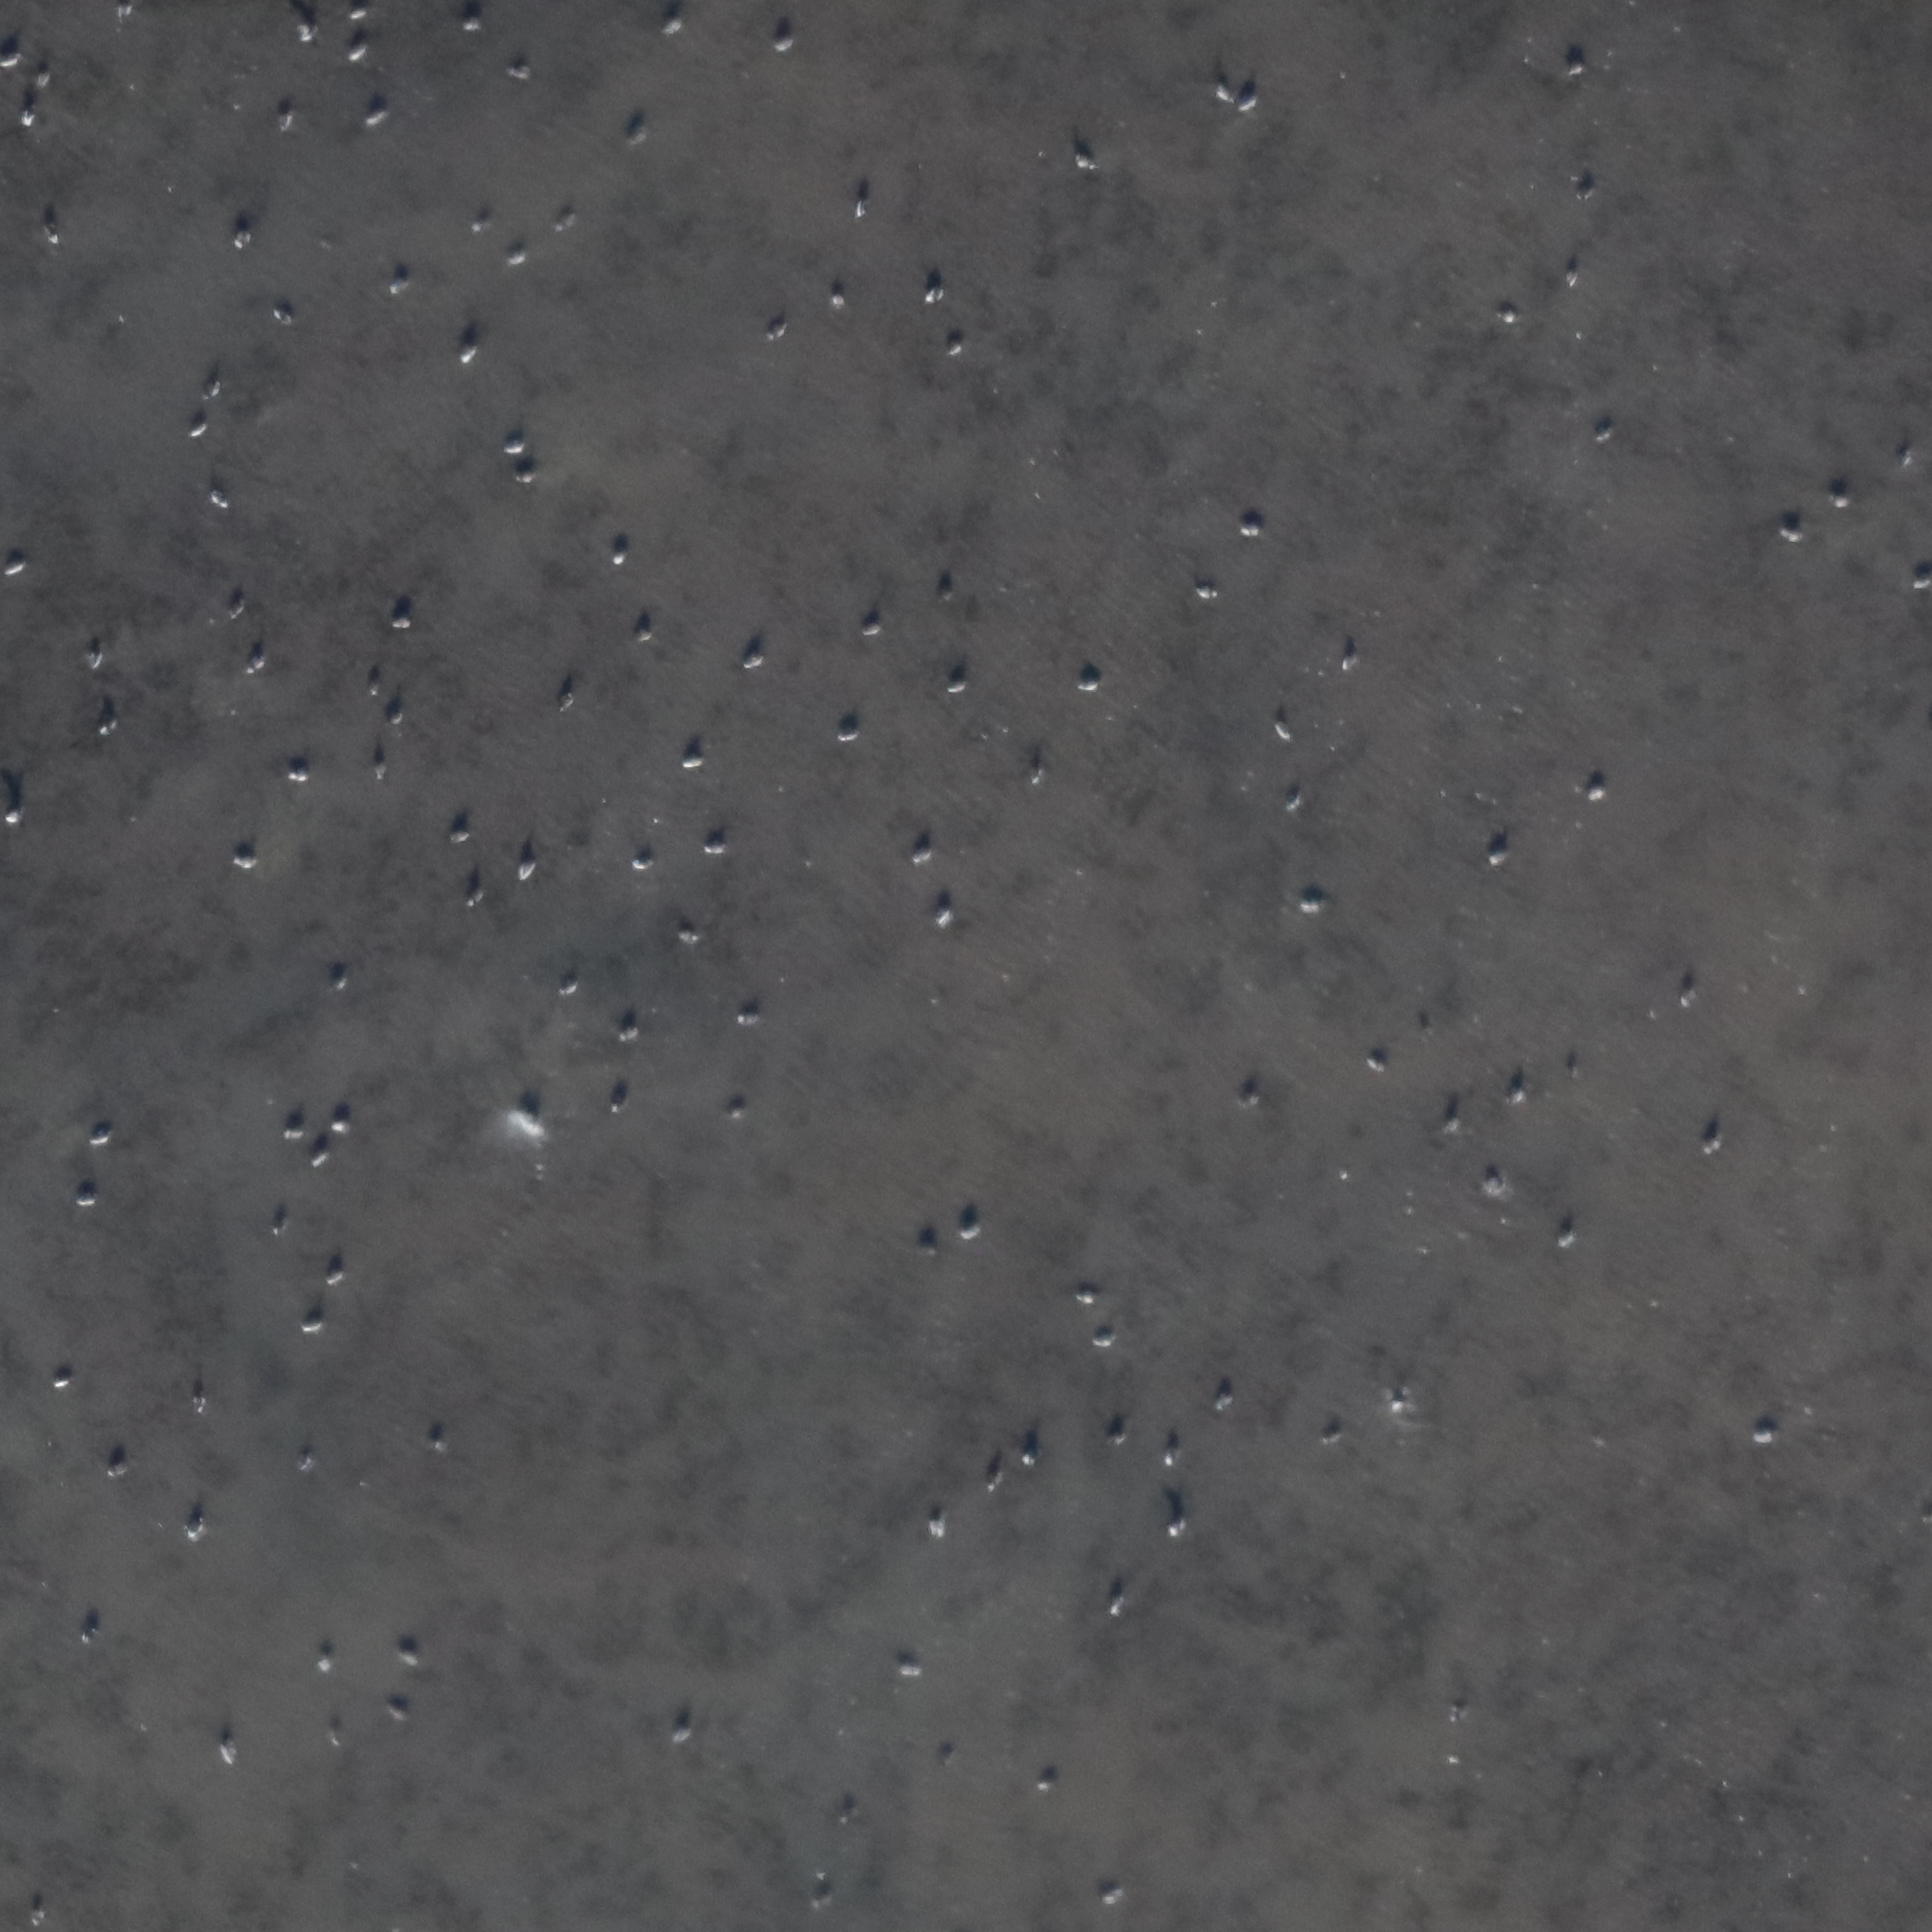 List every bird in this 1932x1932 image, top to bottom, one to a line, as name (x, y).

brant (361, 11)
brant (125, 12)
brant (679, 20)
brant (477, 26)
brant (309, 29)
brant (782, 41)
brant (363, 54)
brant (10, 66)
brant (1577, 68)
brant (523, 73)
brant (48, 78)
brant (1225, 94)
brant (1248, 106)
brant (387, 116)
brant (283, 117)
brant (24, 121)
brant (643, 136)
brant (1083, 165)
brant (1583, 197)
brant (859, 209)
brant (482, 222)
brant (573, 222)
brant (243, 237)
brant (53, 246)
brant (525, 259)
brant (1567, 279)
brant (938, 286)
brant (404, 287)
brant (841, 295)
brant (287, 319)
brant (1506, 319)
brant (777, 337)
brant (954, 337)
brant (472, 350)
brant (204, 391)
brant (200, 433)
brant (1607, 434)
brant (516, 447)
brant (1912, 461)
brant (532, 476)
brant (1843, 492)
brant (222, 497)
brant (1252, 534)
brant (1794, 534)
brant (622, 548)
brant (1931, 571)
brant (11, 573)
brant (1208, 591)
brant (940, 595)
brant (242, 598)
brant (403, 626)
brant (863, 627)
brant (646, 638)
brant (91, 652)
brant (1351, 659)
brant (757, 661)
brant (261, 662)
brant (378, 680)
brant (1085, 680)
brant (964, 689)
brant (577, 694)
brant (397, 709)
brant (110, 726)
brant (852, 731)
brant (1284, 735)
brant (691, 757)
brant (384, 771)
brant (309, 775)
brant (1039, 779)
brant (1593, 783)
brant (1294, 806)
brant (11, 821)
brant (458, 837)
brant (722, 844)
brant (1498, 857)
brant (922, 859)
brant (640, 866)
brant (531, 868)
brant (240, 869)
brant (478, 895)
brant (1306, 917)
brant (954, 922)
brant (696, 934)
brant (337, 979)
brant (570, 988)
brant (1688, 995)
brant (753, 1015)
brant (633, 1034)
brant (1572, 1060)
brant (1374, 1061)
brant (1512, 1085)
brant (1258, 1097)
brant (625, 1102)
brant (735, 1111)
brant (1459, 1119)
brant (538, 1122)
brant (343, 1129)
brant (102, 1130)
brant (297, 1133)
brant (1710, 1142)
brant (320, 1163)
brant (1489, 1181)
brant (89, 1196)
brant (280, 1219)
brant (1564, 1231)
brant (975, 1240)
brant (921, 1244)
brant (338, 1268)
brant (1083, 1294)
brant (312, 1320)
brant (1112, 1335)
brant (59, 1378)
brant (1403, 1394)
brant (1217, 1396)
brant (201, 1400)
brant (1767, 1431)
brant (1333, 1435)
brant (442, 1441)
brant (1121, 1441)
brant (305, 1455)
brant (1173, 1459)
brant (1028, 1464)
brant (124, 1466)
brant (995, 1483)
brant (1931, 1515)
brant (199, 1532)
brant (1171, 1532)
brant (943, 1534)
brant (1122, 1608)
brant (89, 1633)
brant (417, 1657)
brant (334, 1673)
brant (917, 1673)
brant (406, 1704)
brant (1456, 1711)
brant (685, 1733)
brant (338, 1734)
brant (947, 1755)
brant (232, 1757)
brant (1050, 1784)
brant (853, 1817)
brant (1103, 1889)
brant (819, 1902)
brant (49, 1909)